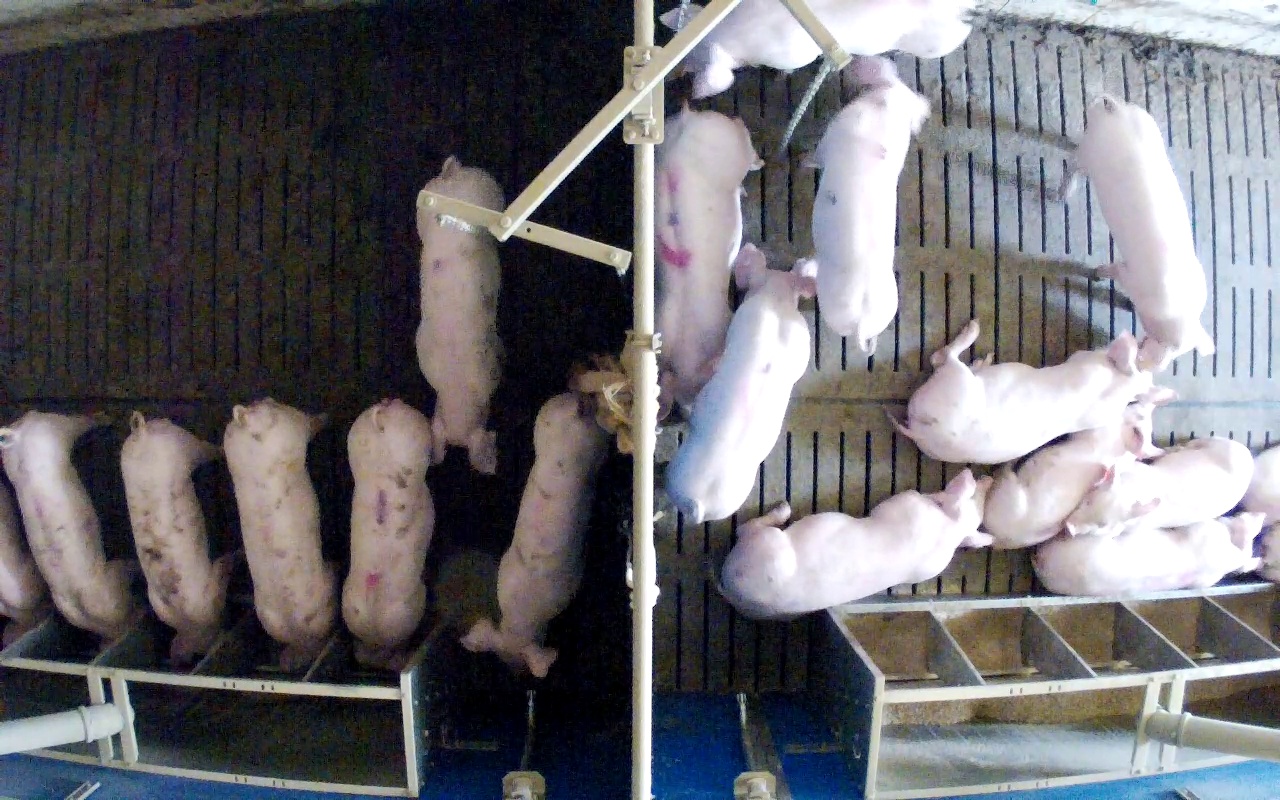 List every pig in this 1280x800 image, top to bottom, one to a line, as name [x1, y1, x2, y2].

pig [657, 0, 985, 99]
pig [802, 55, 932, 360]
pig [1055, 92, 1223, 374]
pig [655, 99, 765, 419]
pig [415, 155, 505, 474]
pig [664, 243, 818, 527]
pig [881, 320, 1181, 465]
pig [461, 392, 608, 678]
pig [222, 398, 338, 673]
pig [338, 399, 434, 677]
pig [984, 400, 1165, 549]
pig [2, 410, 146, 652]
pig [119, 410, 243, 662]
pig [1059, 435, 1257, 539]
pig [1240, 444, 1280, 528]
pig [709, 466, 994, 621]
pig [0, 480, 55, 645]
pig [1032, 509, 1265, 598]
pig [1253, 522, 1280, 582]